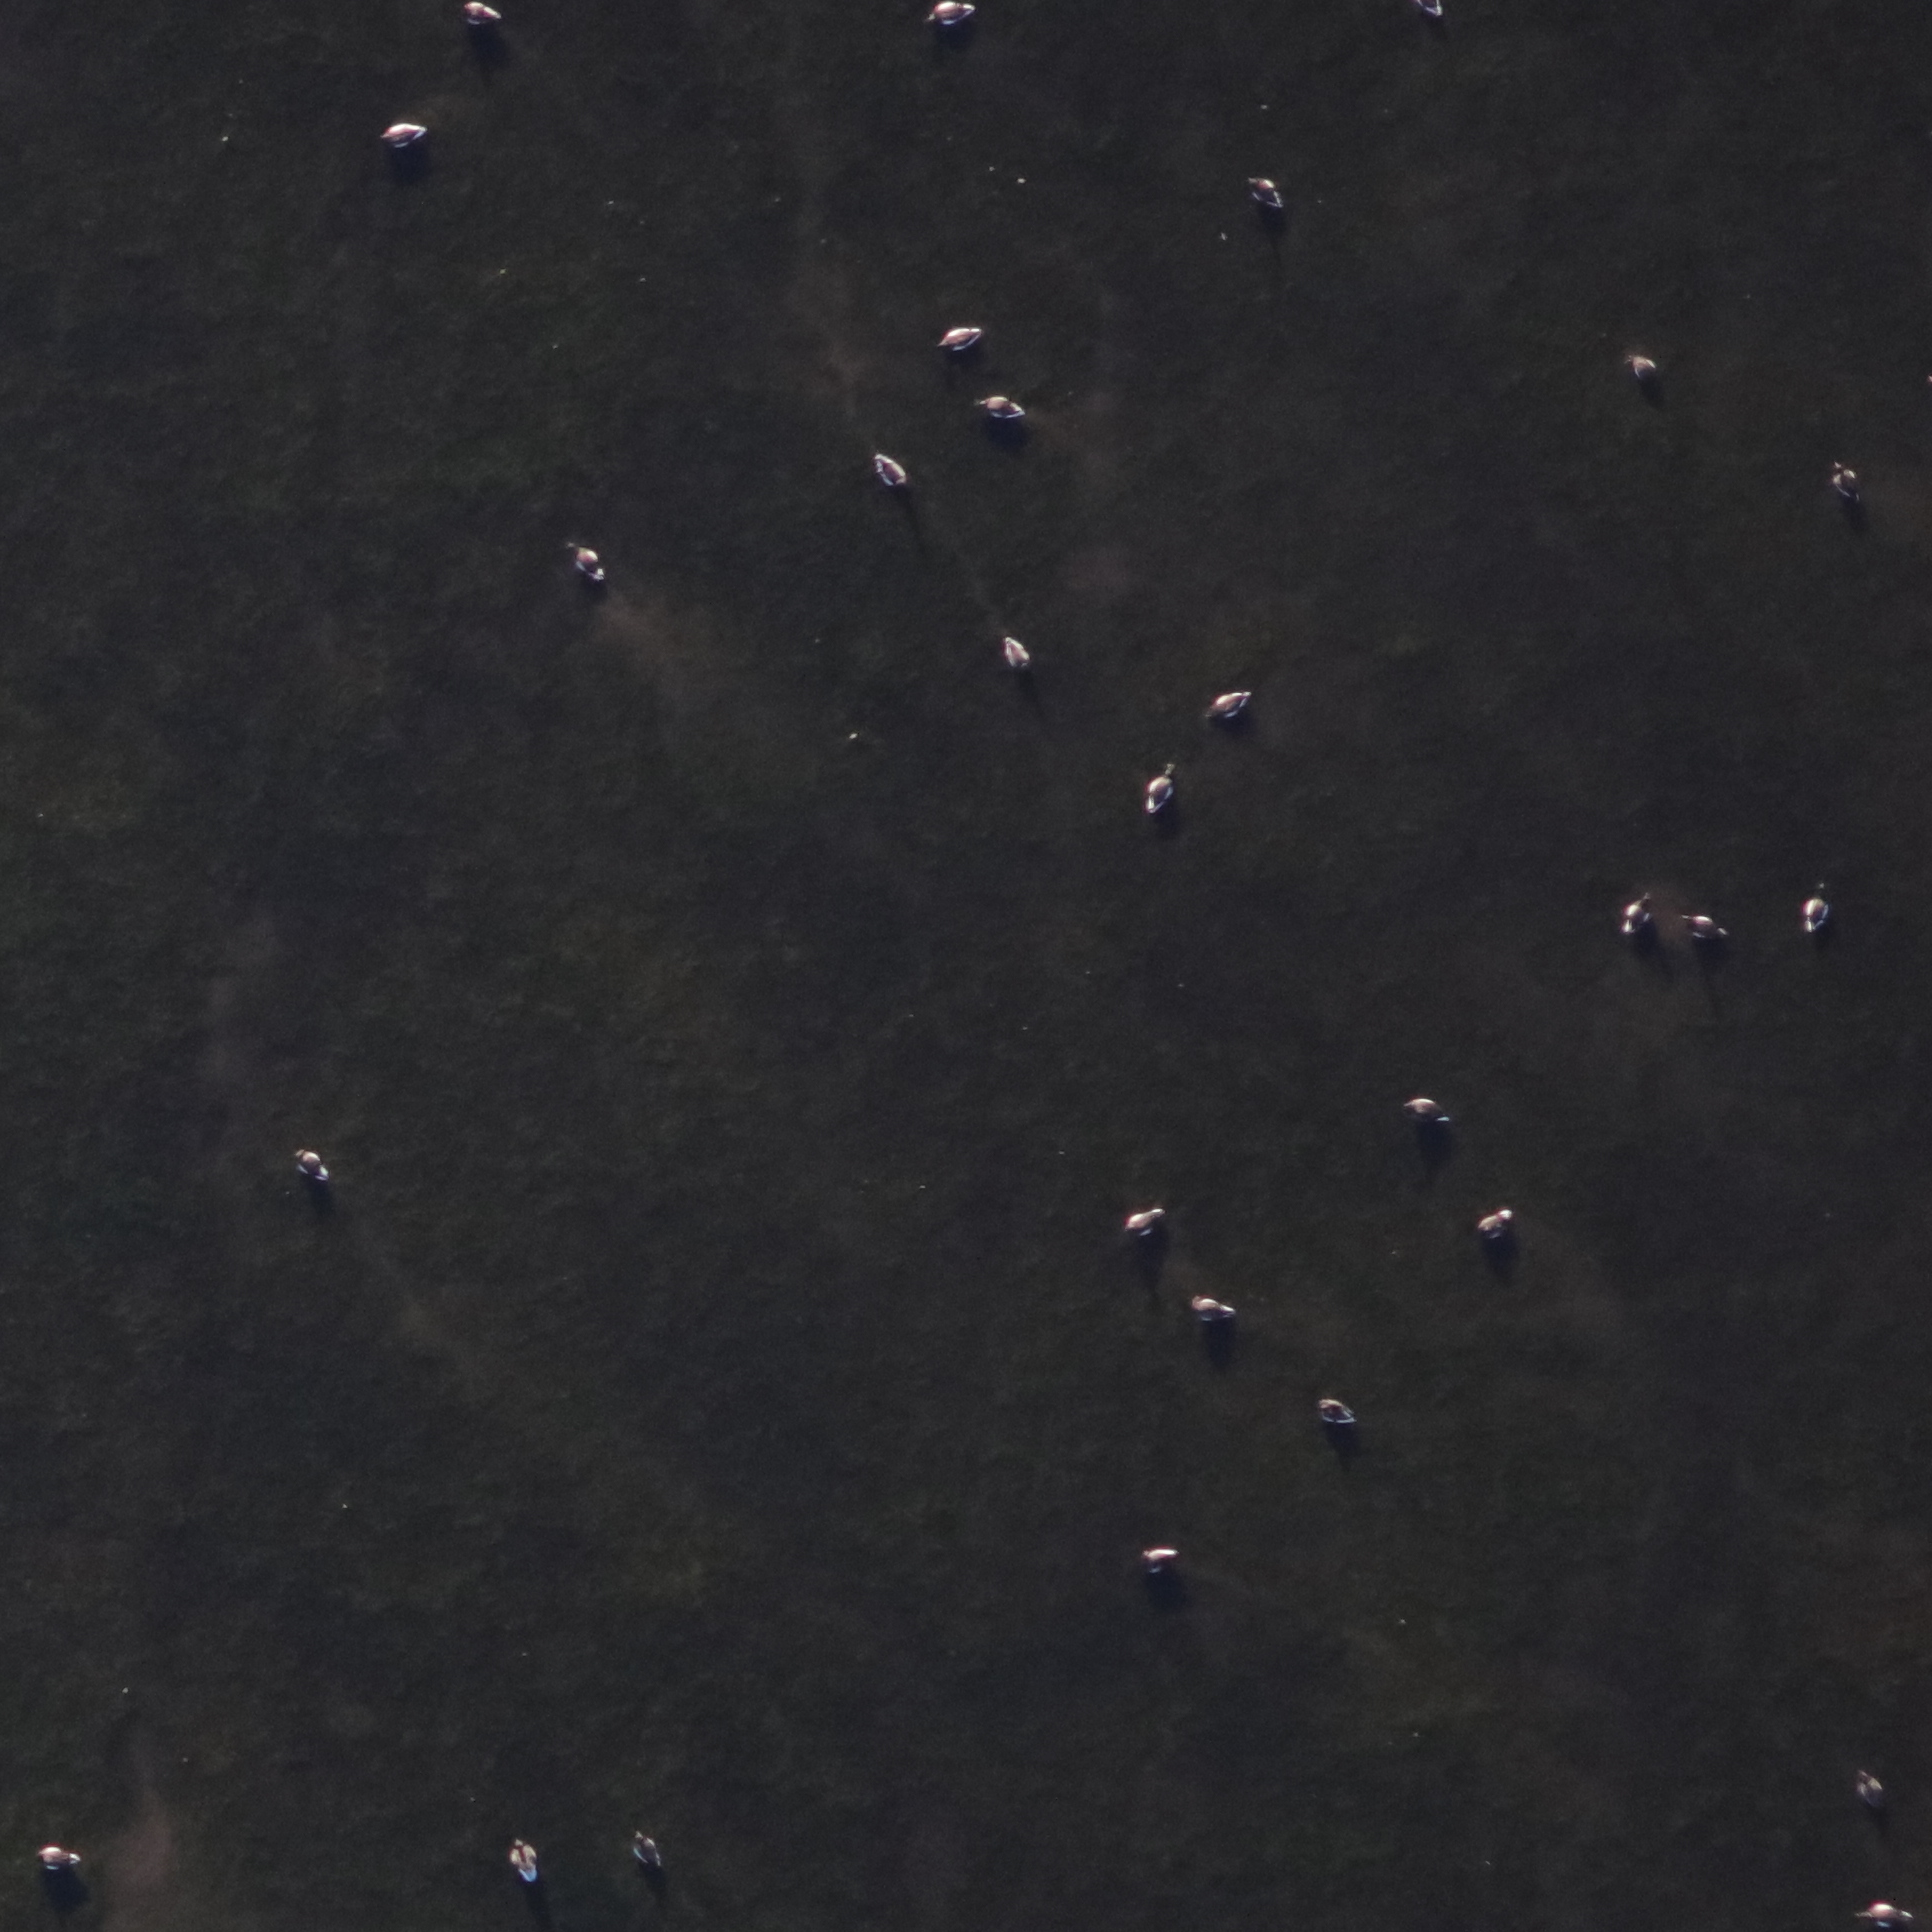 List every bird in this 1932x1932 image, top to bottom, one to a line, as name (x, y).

brant (950, 5)
brant (475, 11)
brant (401, 134)
brant (1264, 191)
brant (960, 338)
brant (1643, 366)
brant (998, 405)
brant (889, 470)
brant (1843, 481)
brant (584, 559)
brant (1012, 658)
brant (1227, 705)
brant (1160, 789)
brant (1816, 911)
brant (1635, 918)
brant (1702, 927)
brant (1428, 1110)
brant (312, 1165)
brant (1141, 1222)
brant (1495, 1222)
brant (1211, 1310)
brant (1334, 1413)
brant (1158, 1558)
brant (1871, 1789)
brant (644, 1851)
brant (523, 1857)
brant (58, 1858)
brant (1882, 1915)